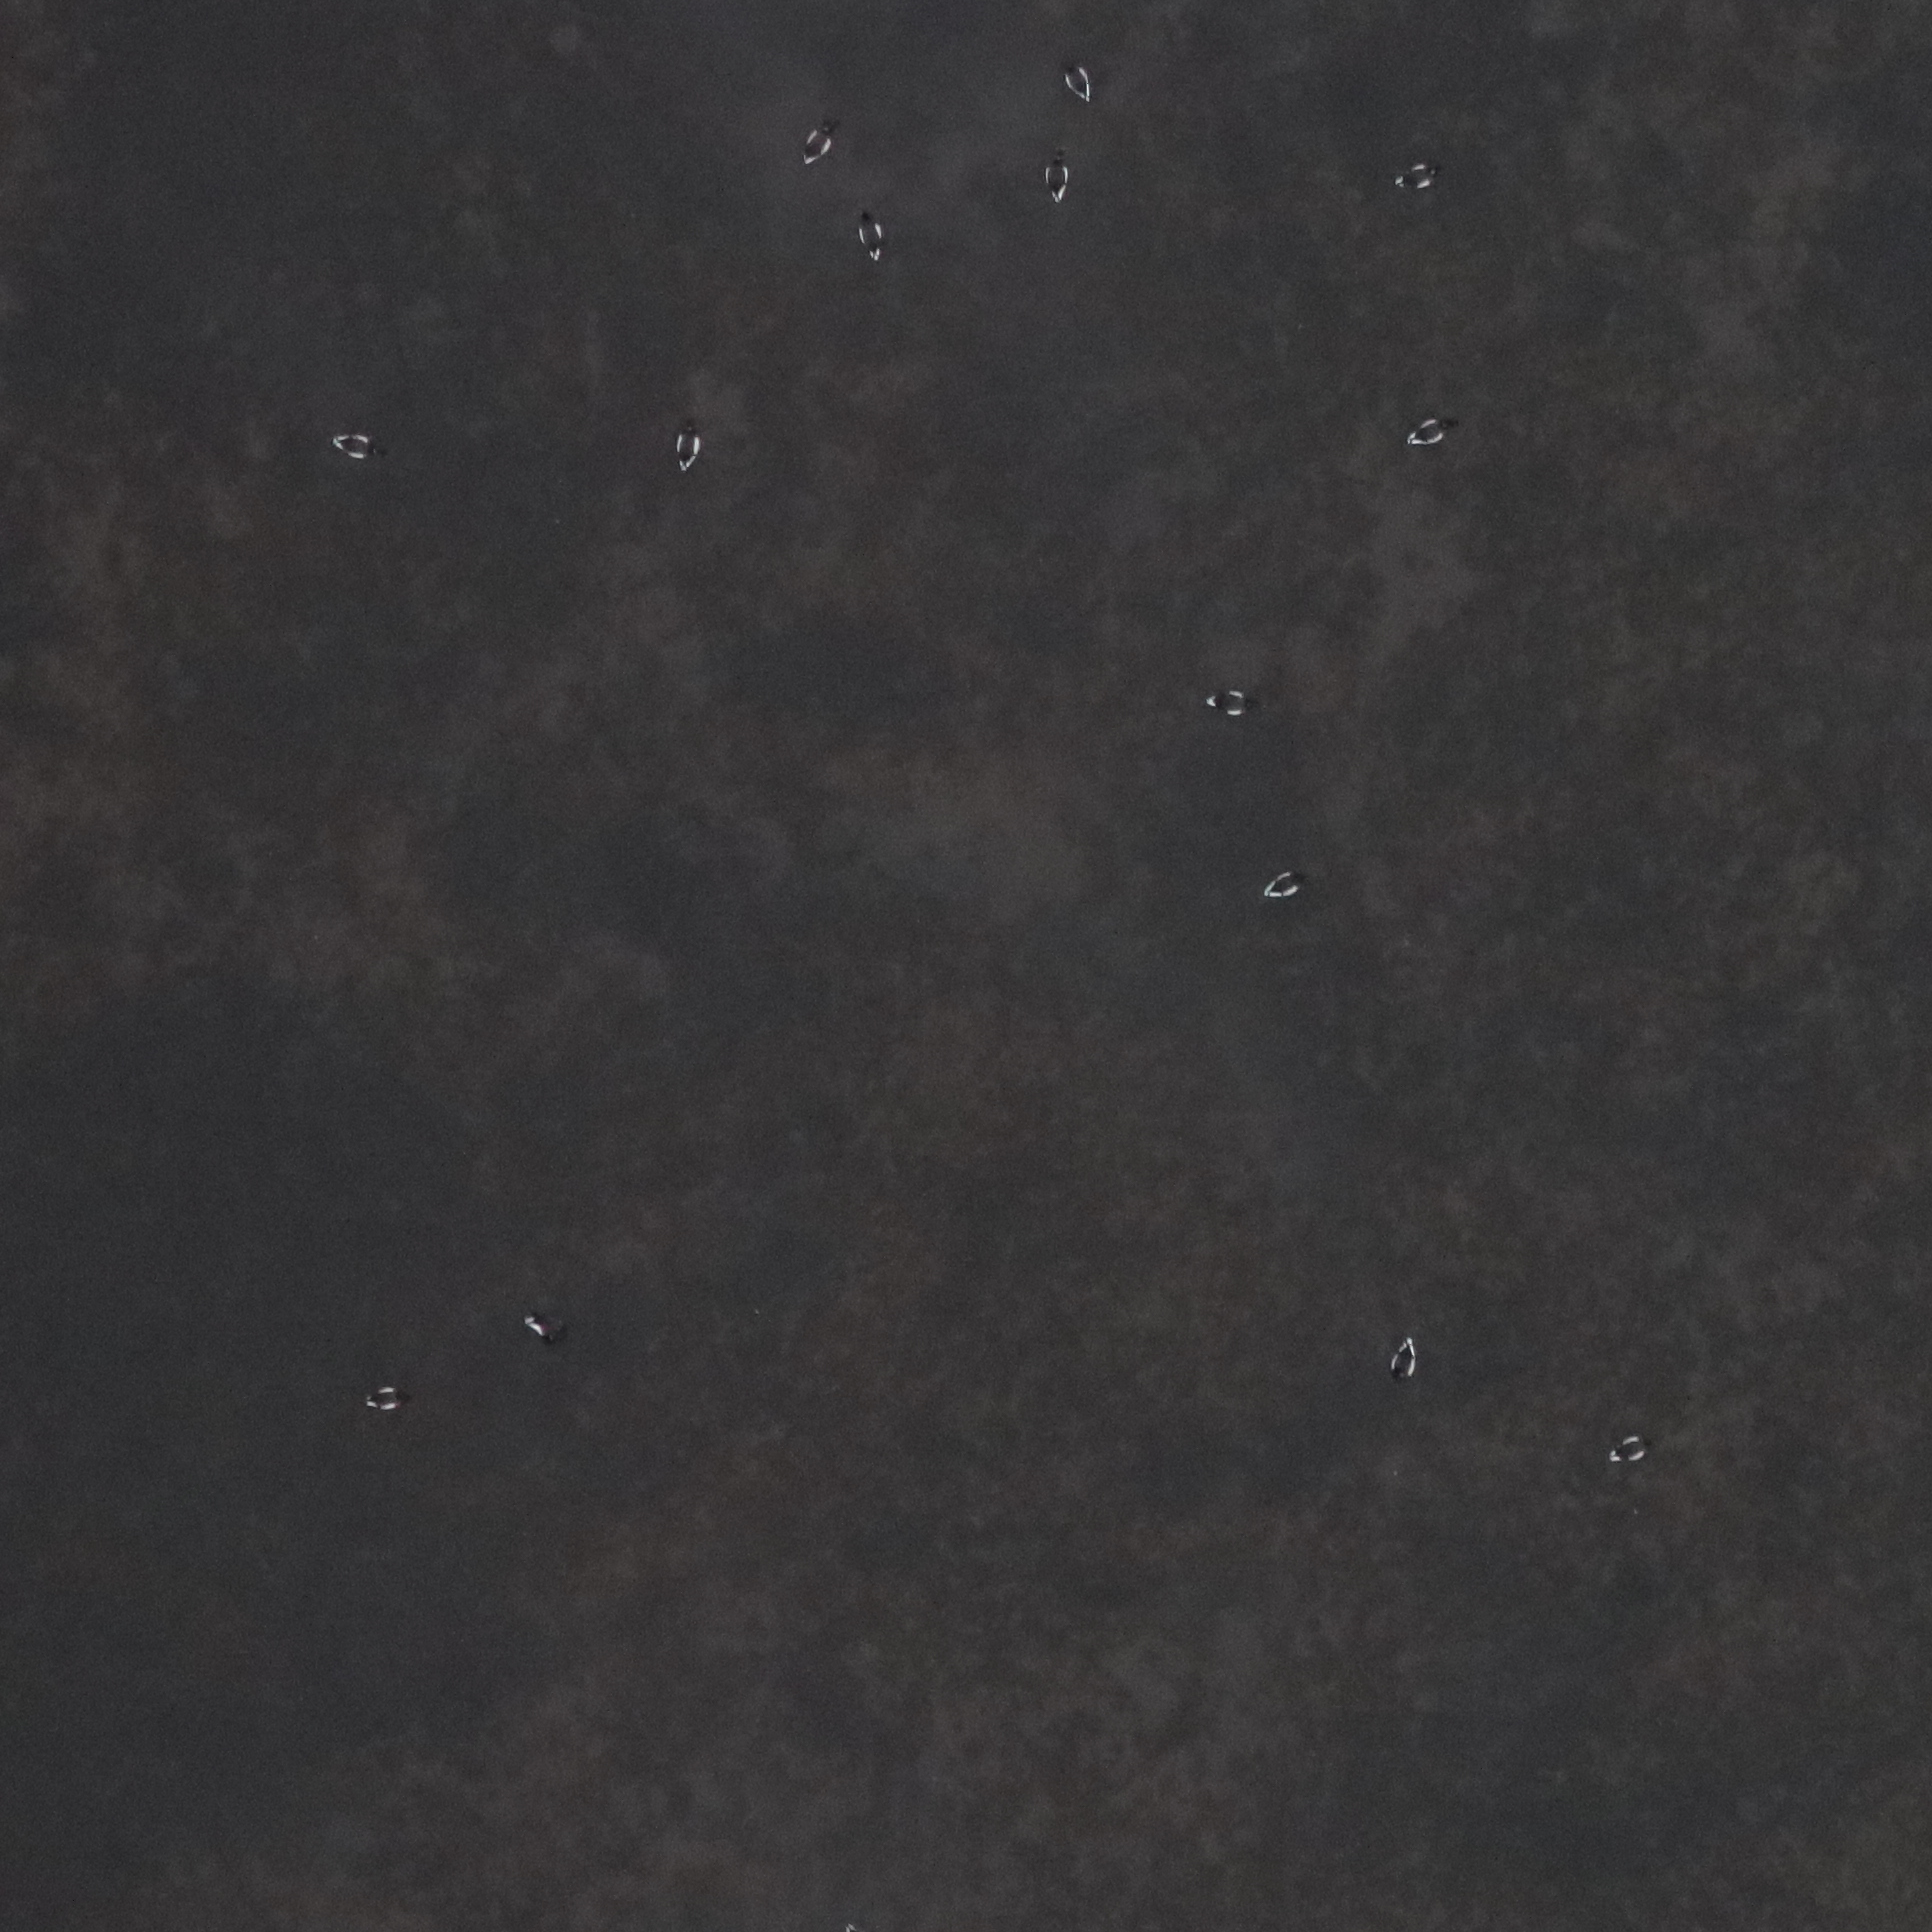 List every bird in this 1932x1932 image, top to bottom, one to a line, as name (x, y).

brant (1077, 81)
brant (818, 144)
brant (1058, 177)
brant (1419, 179)
brant (870, 236)
brant (1430, 433)
brant (355, 446)
brant (688, 447)
brant (1231, 704)
brant (1284, 884)
brant (543, 1327)
brant (1404, 1361)
brant (385, 1398)
brant (1631, 1448)